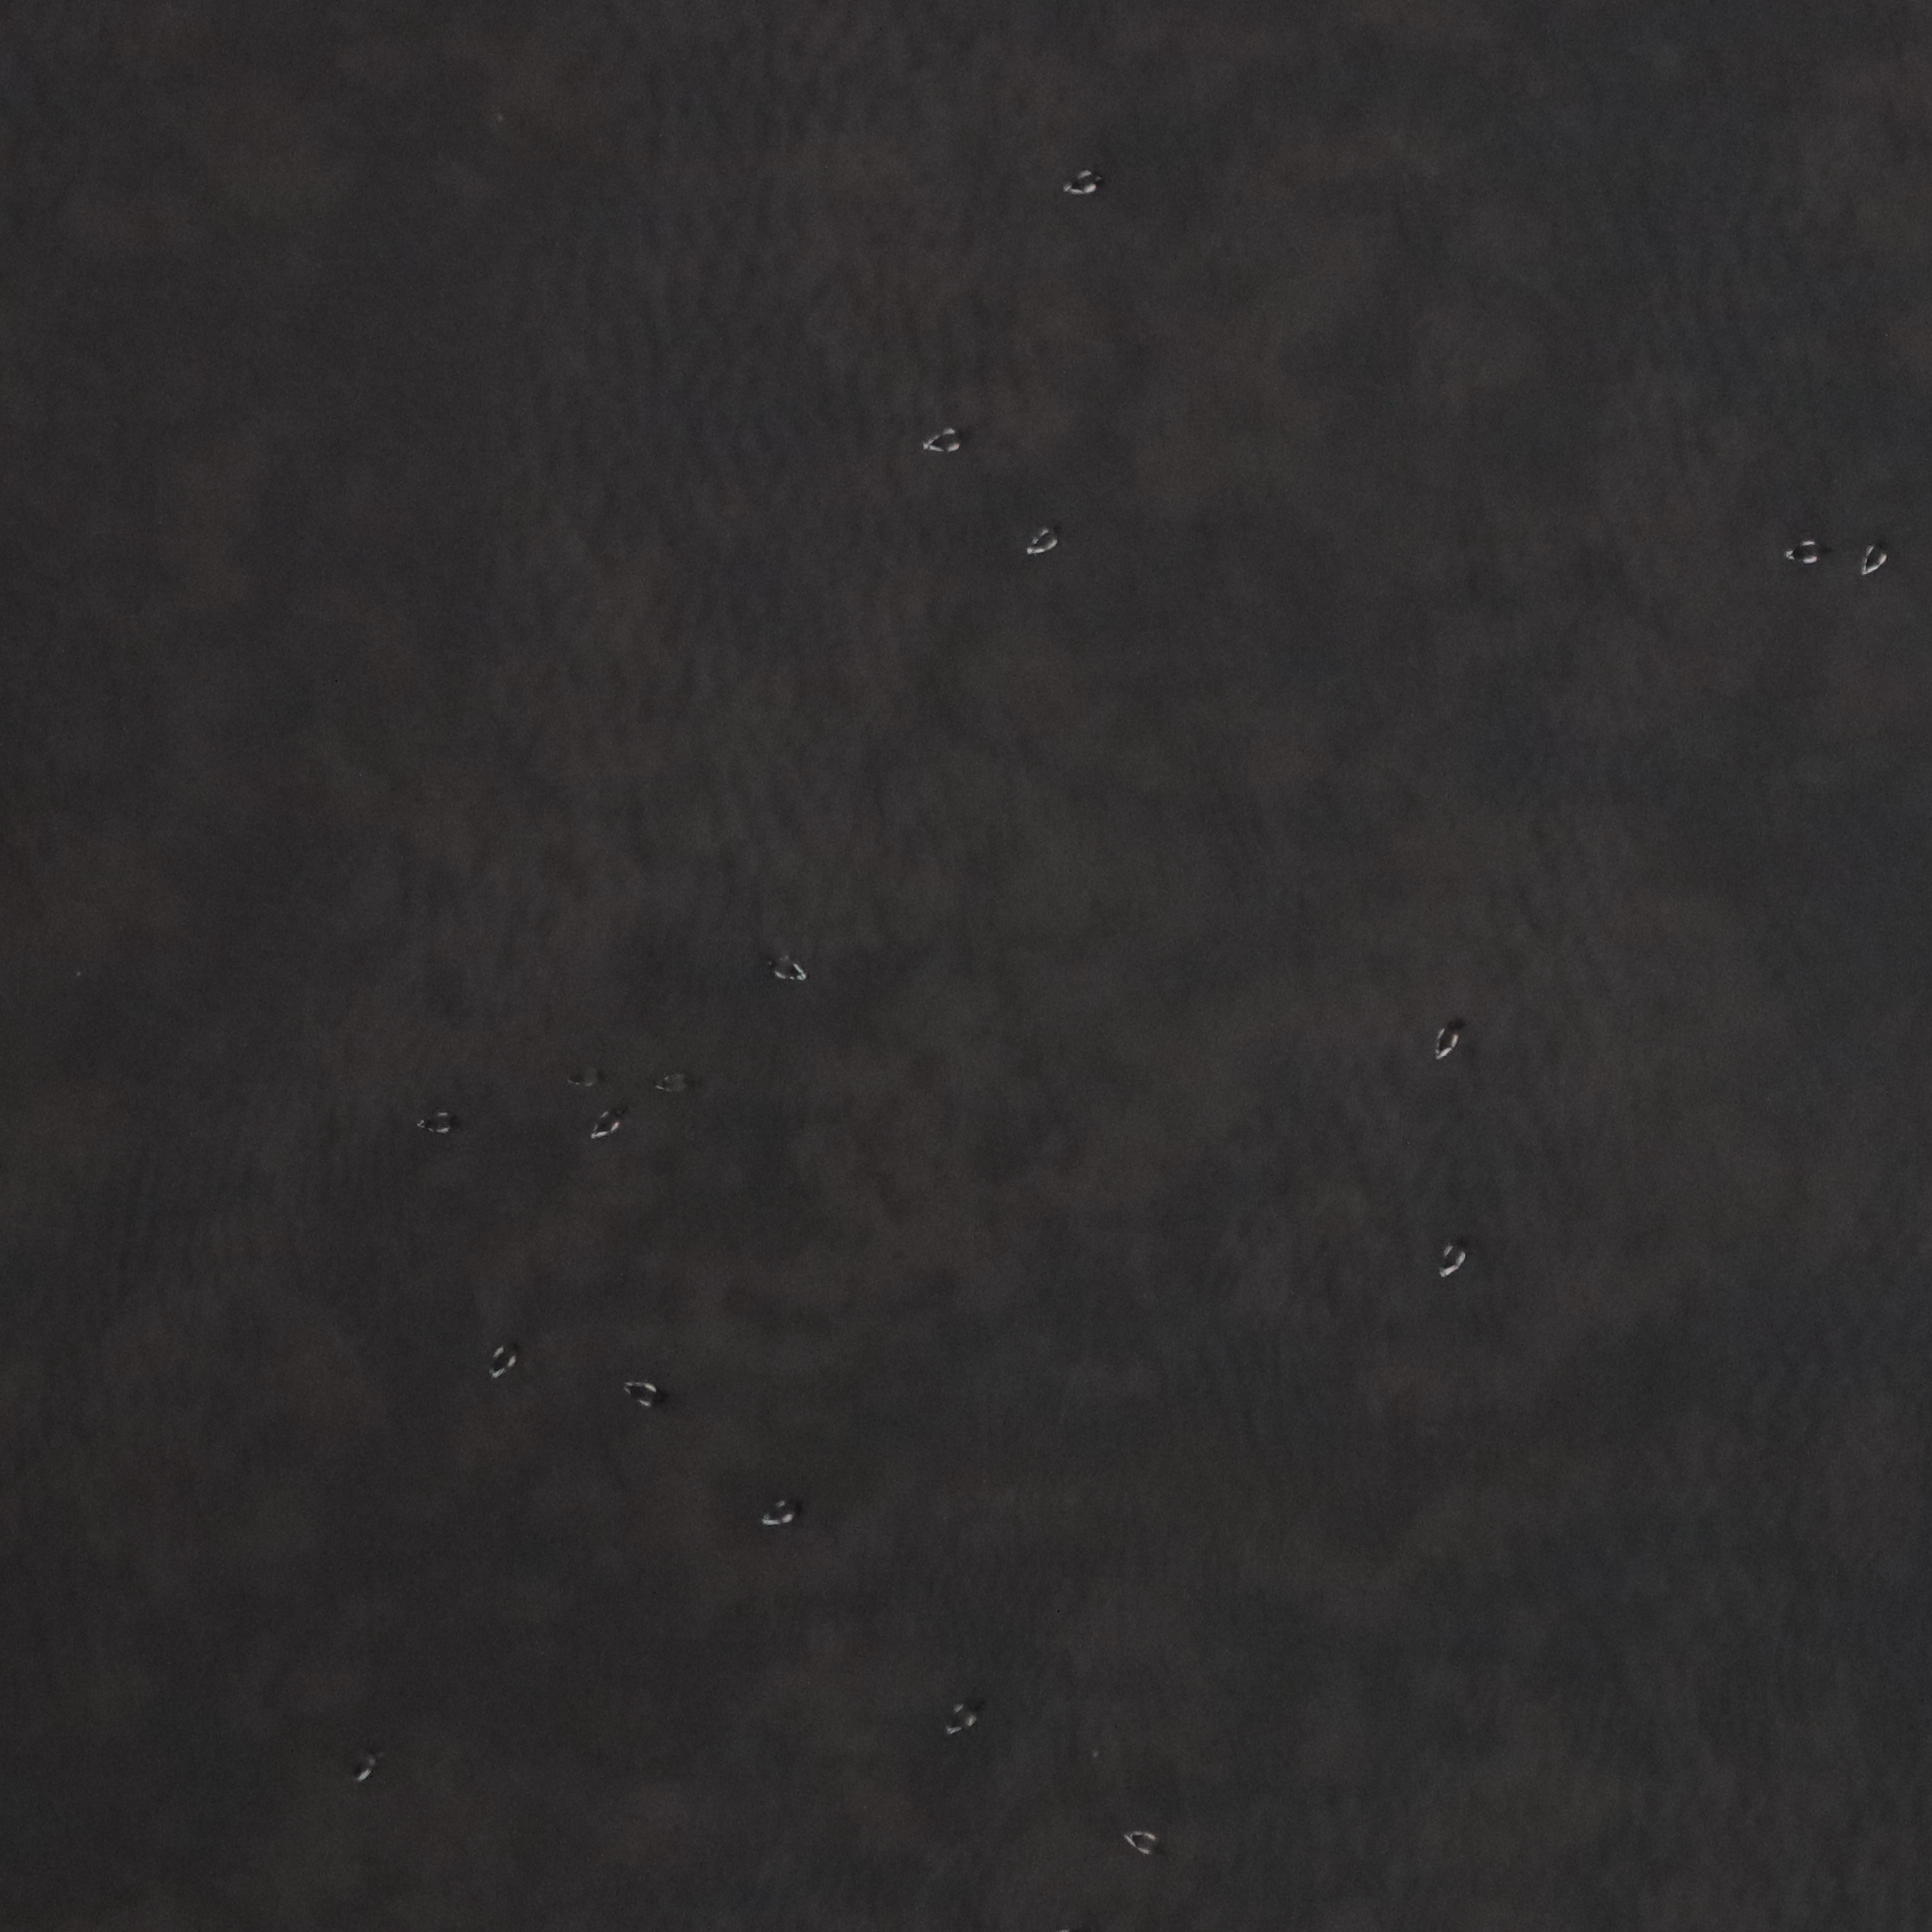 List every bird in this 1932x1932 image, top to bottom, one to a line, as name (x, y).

brant (1083, 183)
brant (945, 441)
brant (1046, 540)
brant (1806, 553)
brant (1875, 557)
brant (784, 969)
brant (1447, 1041)
brant (588, 1076)
brant (675, 1083)
brant (440, 1122)
brant (608, 1124)
brant (1453, 1259)
brant (503, 1360)
brant (644, 1393)
brant (780, 1514)
brant (964, 1717)
brant (364, 1766)
brant (1142, 1842)